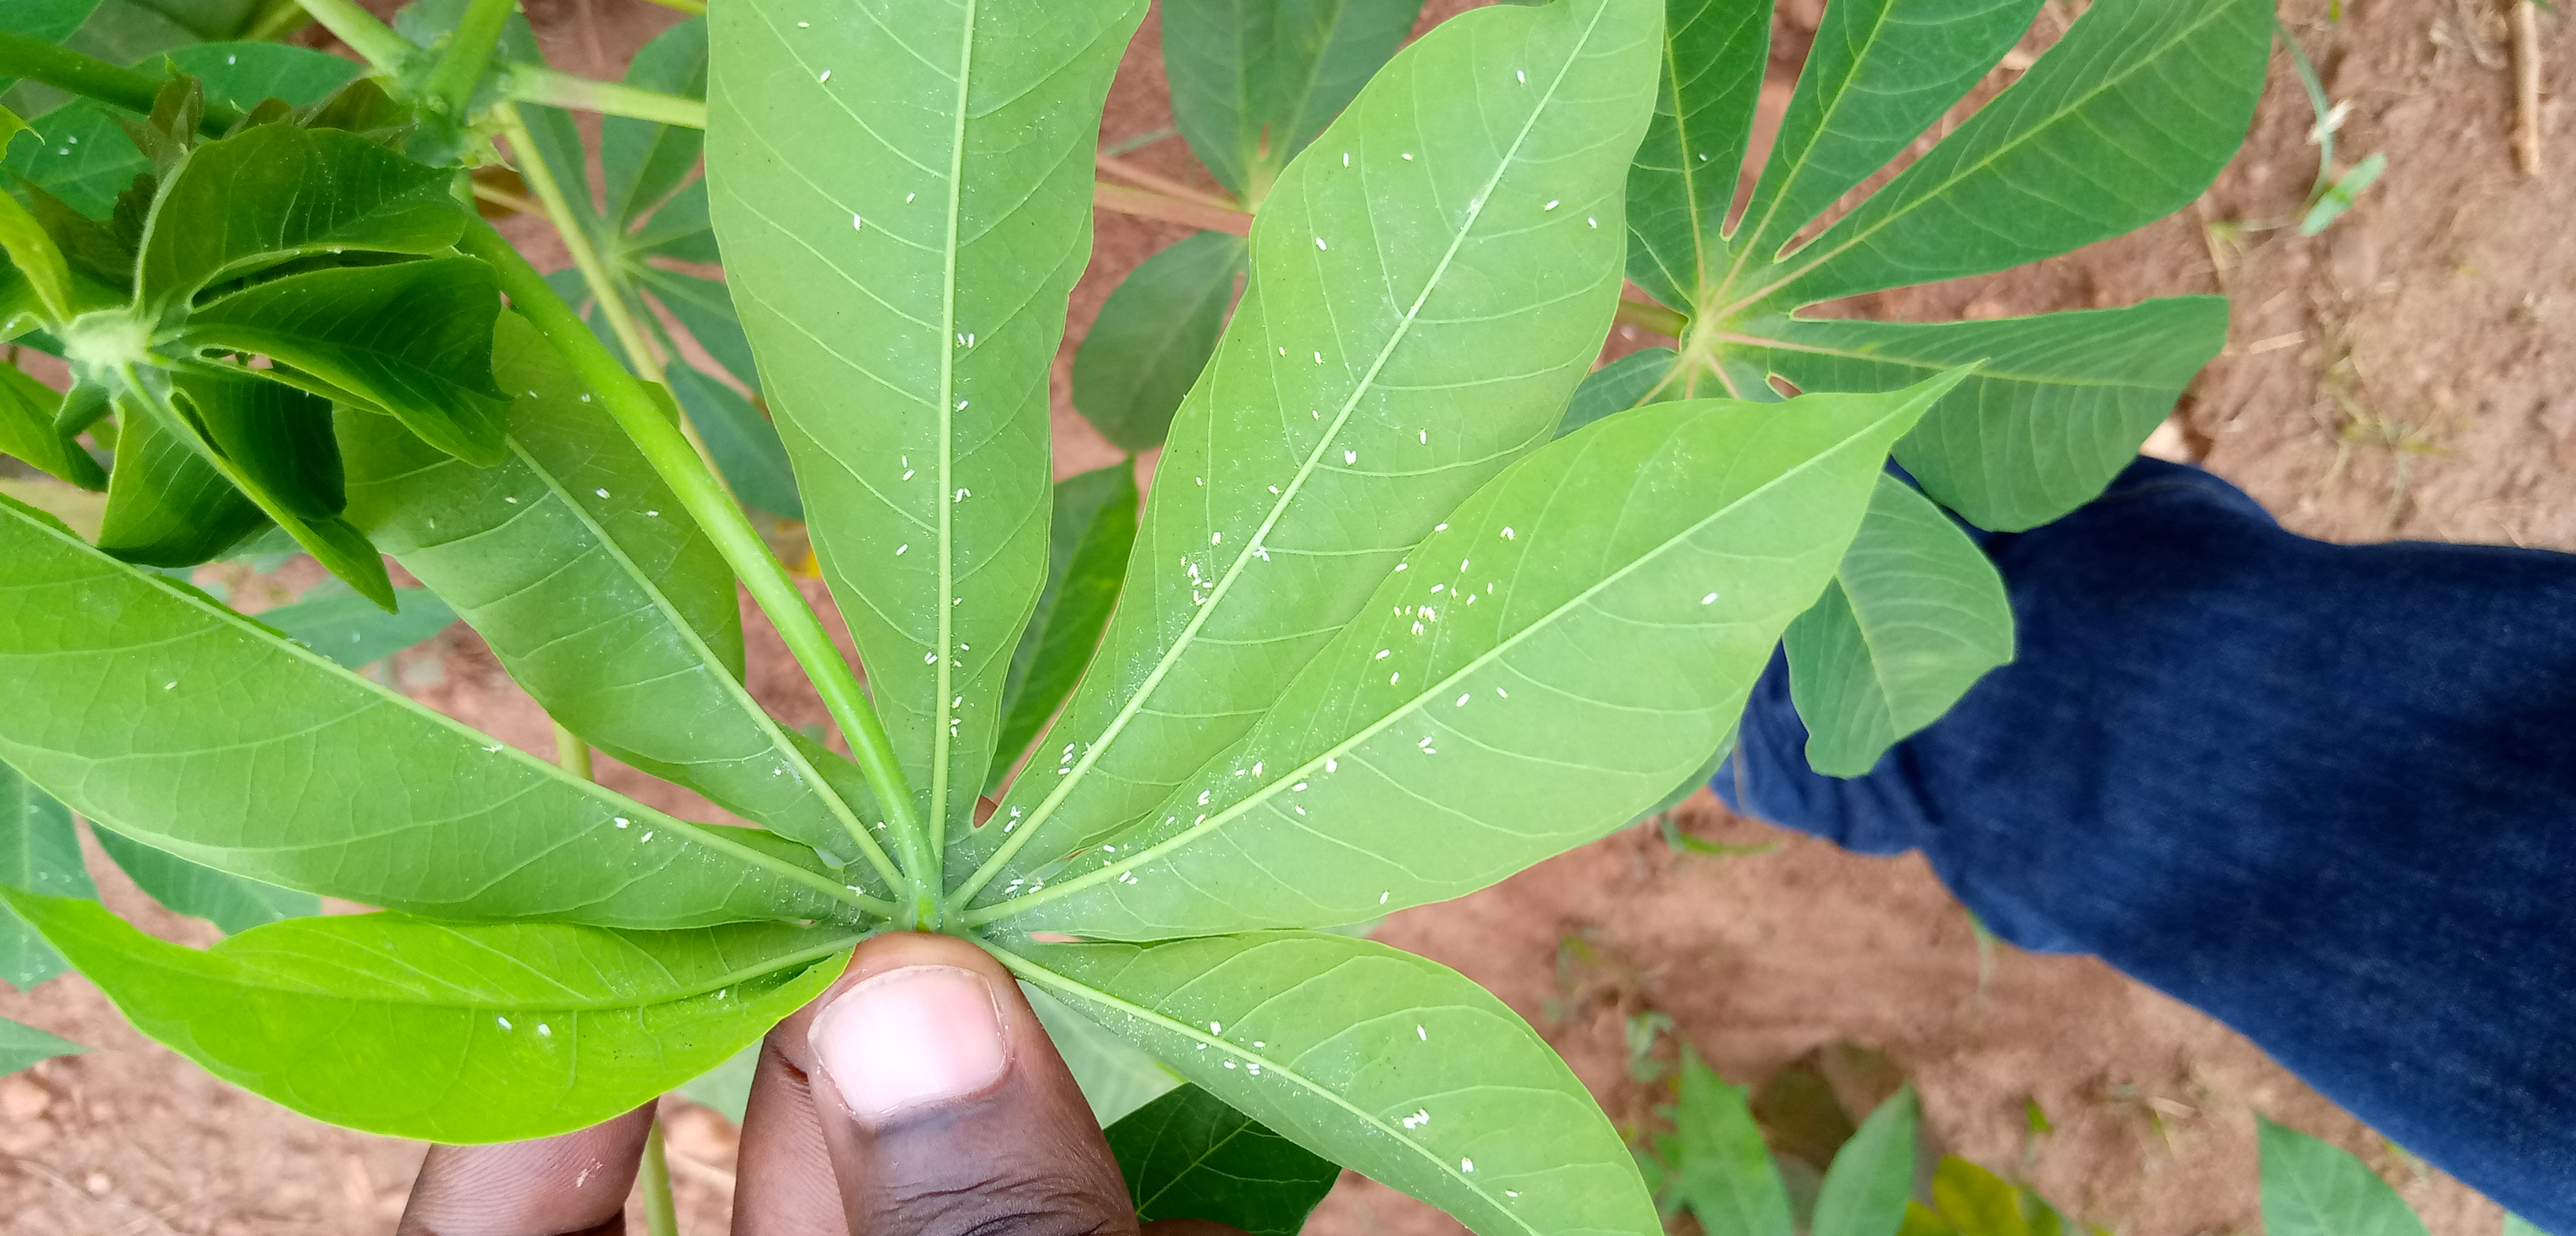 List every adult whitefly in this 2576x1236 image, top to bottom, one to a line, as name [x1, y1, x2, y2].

whitefly [795, 20, 812, 30]
whitefly [817, 68, 835, 84]
whitefly [1514, 68, 1529, 88]
whitefly [1340, 149, 1352, 171]
whitefly [1399, 151, 1416, 164]
whitefly [1696, 151, 1710, 164]
whitefly [903, 191, 918, 208]
whitefly [1542, 198, 1562, 213]
whitefly [850, 211, 862, 234]
whitefly [1585, 215, 1598, 230]
whitefly [1312, 235, 1330, 254]
whitefly [956, 331, 967, 348]
whitefly [966, 331, 976, 351]
whitefly [1276, 344, 1289, 359]
whitefly [1312, 348, 1327, 368]
whitefly [527, 389, 540, 400]
whitefly [585, 393, 591, 404]
whitefly [580, 395, 587, 404]
whitefly [954, 398, 971, 411]
whitefly [1309, 407, 1321, 423]
whitefly [1417, 426, 1430, 447]
whitefly [1343, 448, 1351, 467]
whitefly [1350, 449, 1358, 465]
whitefly [900, 452, 910, 469]
whitefly [900, 467, 916, 483]
whitefly [1194, 474, 1206, 489]
whitefly [1266, 482, 1281, 498]
whitefly [963, 486, 974, 499]
whitefly [599, 487, 612, 500]
whitefly [955, 487, 965, 504]
whitefly [594, 489, 608, 500]
whitefly [502, 494, 521, 506]
whitefly [644, 509, 661, 519]
whitefly [1432, 521, 1450, 536]
whitefly [1499, 525, 1508, 539]
whitefly [1508, 526, 1515, 543]
whitefly [1209, 530, 1216, 548]
whitefly [1216, 530, 1223, 544]
whitefly [894, 541, 911, 558]
whitefly [1249, 541, 1272, 565]
whitefly [1177, 554, 1189, 569]
whitefly [1457, 556, 1471, 575]
whitefly [1392, 560, 1410, 574]
whitefly [1193, 563, 1201, 579]
whitefly [1185, 565, 1193, 580]
whitefly [1190, 576, 1204, 588]
whitefly [1200, 581, 1215, 590]
whitefly [1426, 581, 1445, 597]
whitefly [1483, 581, 1496, 597]
whitefly [1450, 585, 1459, 601]
whitefly [1192, 588, 1200, 603]
whitefly [1698, 588, 1721, 608]
whitefly [1464, 592, 1477, 608]
whitefly [1195, 594, 1209, 608]
whitefly [952, 596, 965, 608]
whitefly [1391, 603, 1402, 619]
whitefly [1403, 603, 1414, 617]
whitefly [1417, 604, 1427, 620]
whitefly [1423, 606, 1431, 618]
whitefly [1428, 606, 1438, 625]
whitefly [1408, 619, 1421, 636]
whitefly [1417, 623, 1426, 638]
whitefly [958, 640, 972, 653]
whitefly [1372, 647, 1392, 662]
whitefly [923, 650, 934, 661]
whitefly [925, 653, 939, 666]
whitefly [952, 659, 963, 669]
whitefly [1387, 669, 1402, 687]
whitefly [160, 678, 179, 693]
whitefly [1493, 684, 1510, 702]
whitefly [1454, 690, 1472, 712]
whitefly [951, 693, 965, 712]
whitefly [949, 716, 964, 726]
whitefly [949, 725, 960, 740]
whitefly [1417, 735, 1434, 750]
whitefly [479, 741, 504, 755]
whitefly [1061, 742, 1077, 756]
whitefly [1421, 747, 1439, 757]
whitefly [1059, 751, 1074, 766]
whitefly [1324, 756, 1332, 774]
whitefly [1331, 760, 1338, 775]
whitefly [1251, 760, 1264, 778]
whitefly [770, 766, 784, 778]
whitefly [1056, 766, 1073, 778]
whitefly [1232, 767, 1246, 776]
whitefly [1255, 767, 1264, 779]
whitefly [1290, 780, 1310, 794]
whitefly [1195, 788, 1211, 804]
whitefly [1197, 797, 1210, 810]
whitefly [1293, 803, 1310, 819]
whitefly [1009, 804, 1023, 819]
whitefly [1193, 812, 1208, 829]
whitefly [1164, 815, 1177, 828]
whitefly [612, 816, 631, 826]
whitefly [1001, 818, 1019, 836]
whitefly [875, 818, 889, 832]
whitefly [615, 821, 628, 830]
whitefly [639, 827, 659, 846]
whitefly [1101, 843, 1117, 854]
whitefly [1101, 858, 1114, 868]
whitefly [1117, 869, 1133, 884]
whitefly [1127, 876, 1141, 887]
whitefly [1009, 877, 1027, 886]
whitefly [842, 880, 866, 901]
whitefly [1003, 884, 1019, 895]
whitefly [1027, 885, 1043, 896]
whitefly [1377, 887, 1391, 906]
whitefly [713, 986, 730, 1003]
whitefly [495, 1013, 516, 1034]
whitefly [1209, 1020, 1219, 1037]
whitefly [1214, 1020, 1223, 1034]
whitefly [534, 1022, 556, 1039]
whitefly [1415, 1022, 1428, 1044]
whitefly [1250, 1038, 1267, 1049]
whitefly [1193, 1041, 1209, 1053]
whitefly [1221, 1058, 1238, 1071]
whitefly [1244, 1061, 1261, 1070]
whitefly [1247, 1069, 1264, 1077]
whitefly [1417, 1107, 1432, 1121]
whitefly [1410, 1111, 1428, 1126]
whitefly [1400, 1116, 1418, 1123]
whitefly [1402, 1122, 1417, 1130]
whitefly [1459, 1154, 1467, 1176]
whitefly [1467, 1156, 1475, 1174]
whitefly [1502, 1186, 1520, 1202]